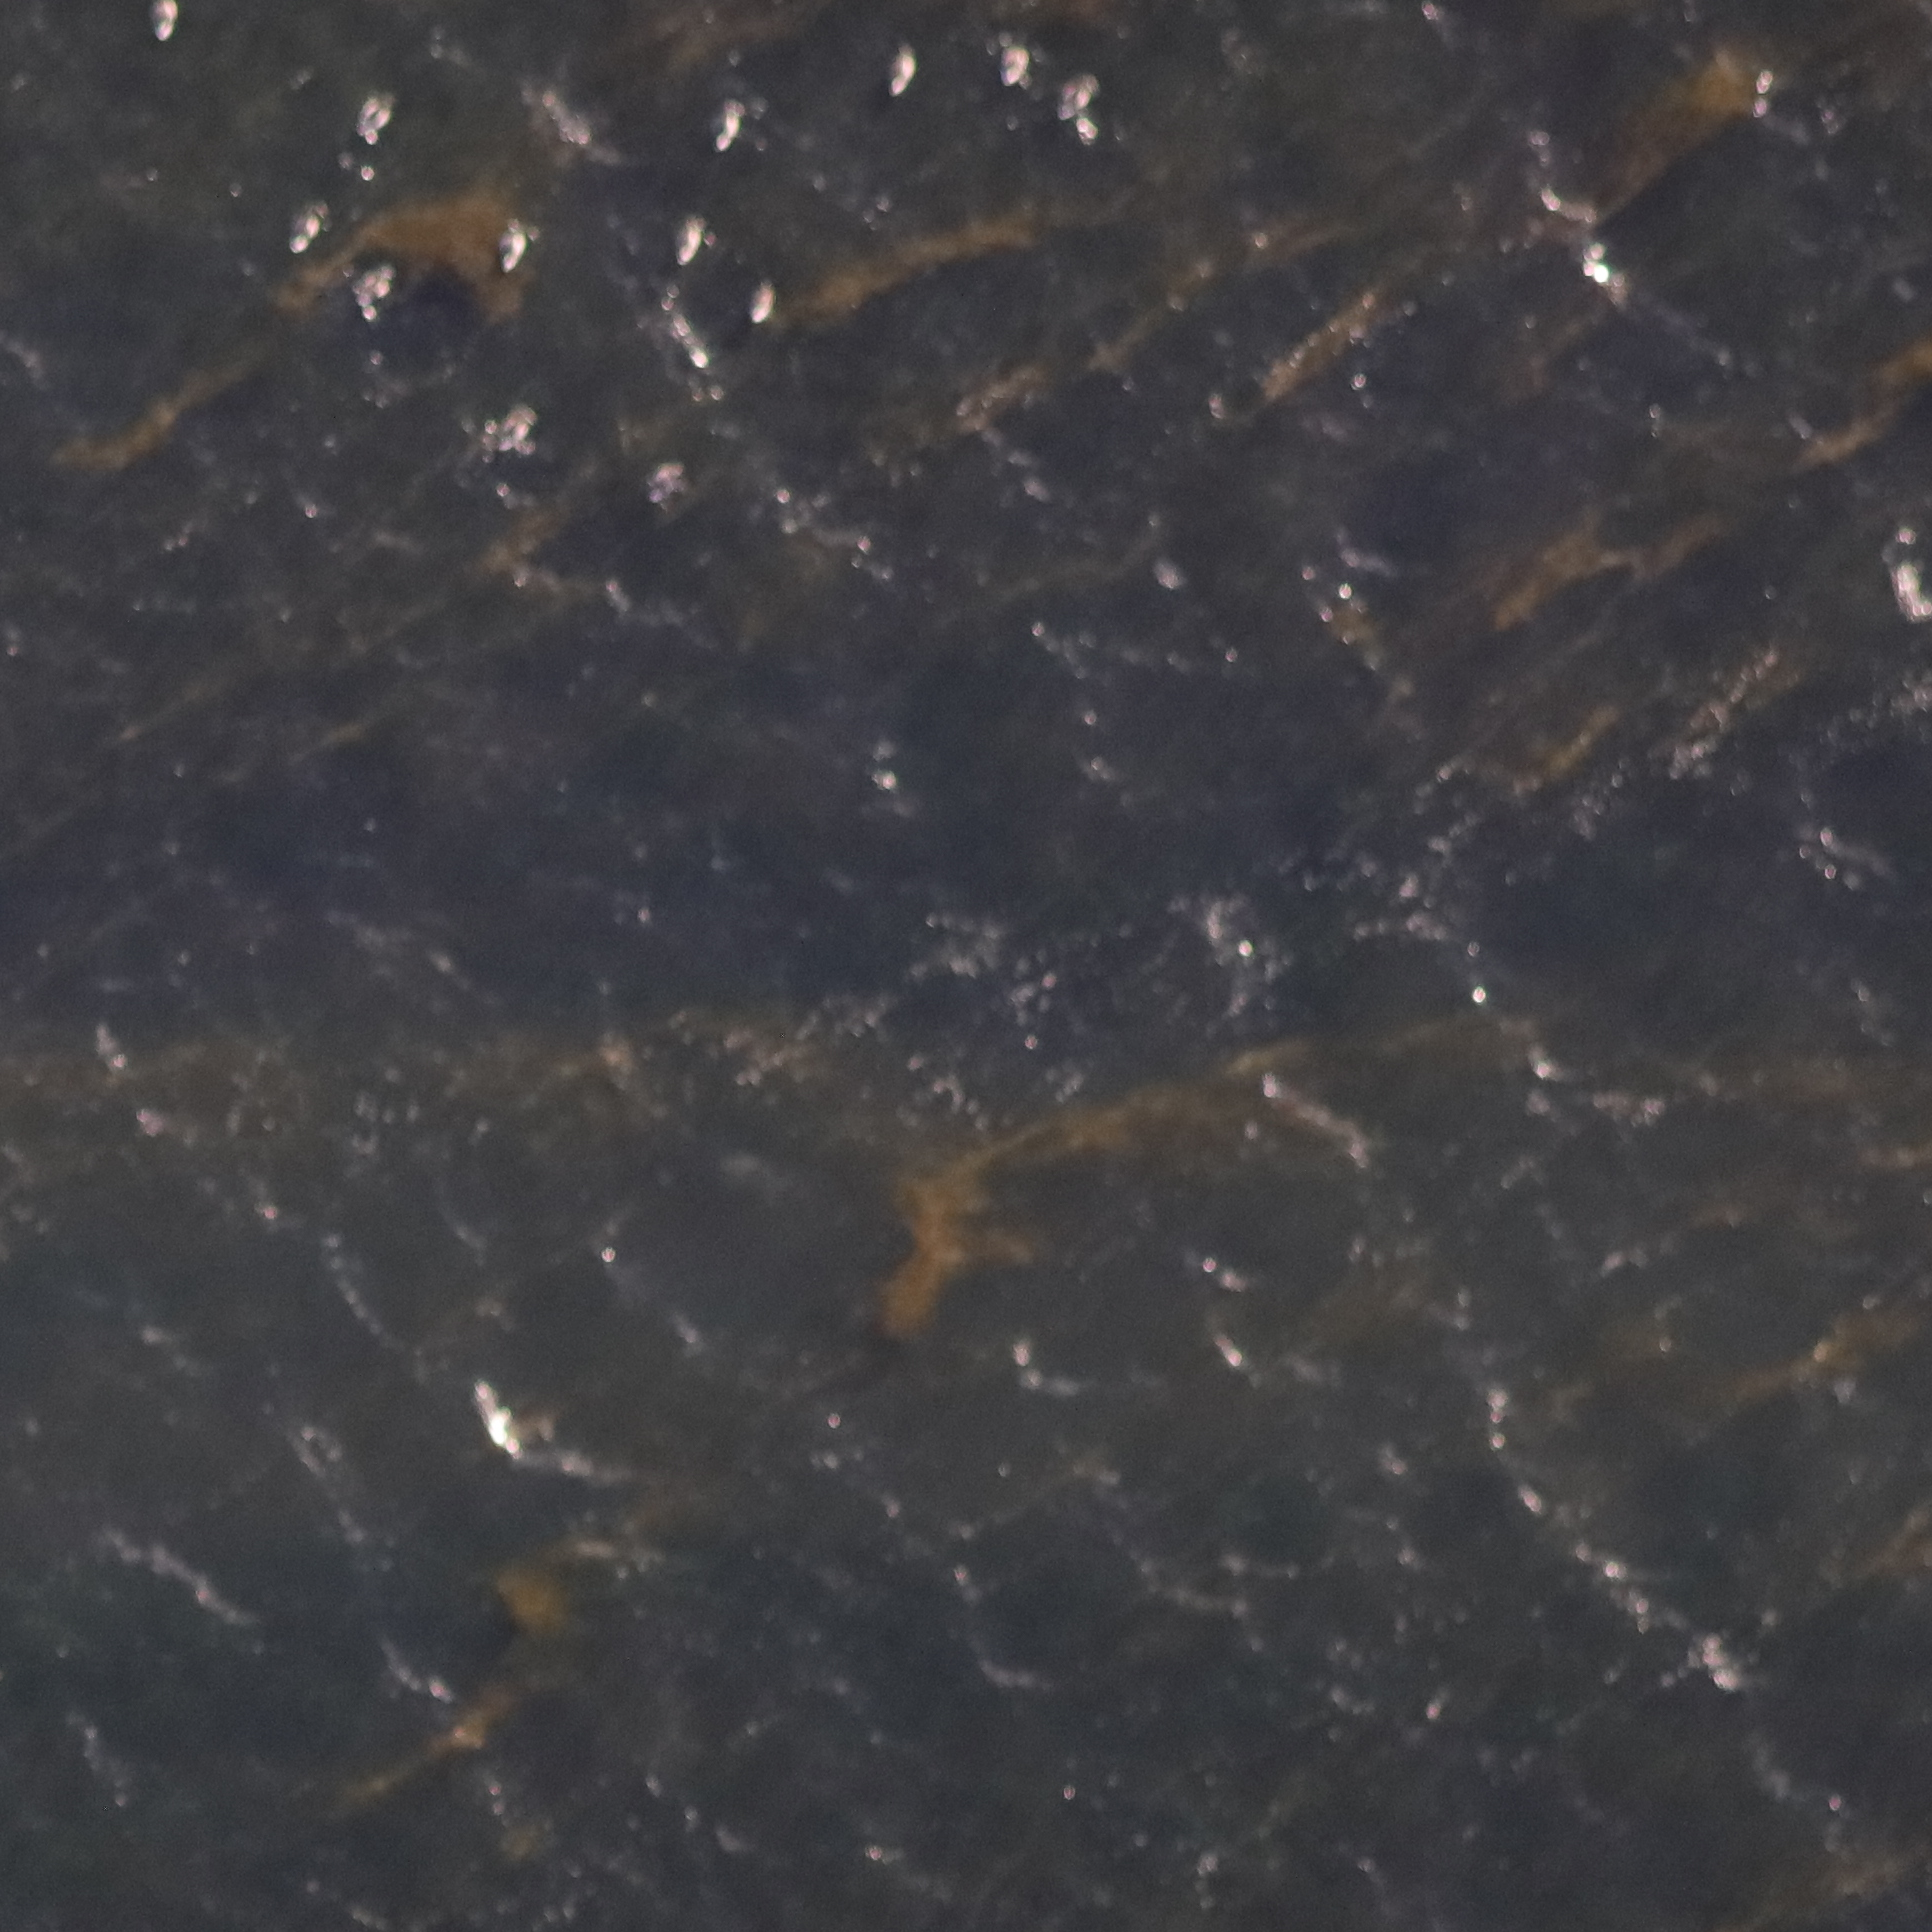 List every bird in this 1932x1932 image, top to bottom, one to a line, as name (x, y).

brant (165, 18)
brant (1010, 60)
brant (902, 68)
brant (1073, 97)
brant (376, 116)
brant (729, 120)
brant (302, 231)
brant (685, 242)
brant (512, 247)
brant (376, 283)
brant (761, 302)
brant (692, 349)
brant (514, 427)
brant (664, 480)